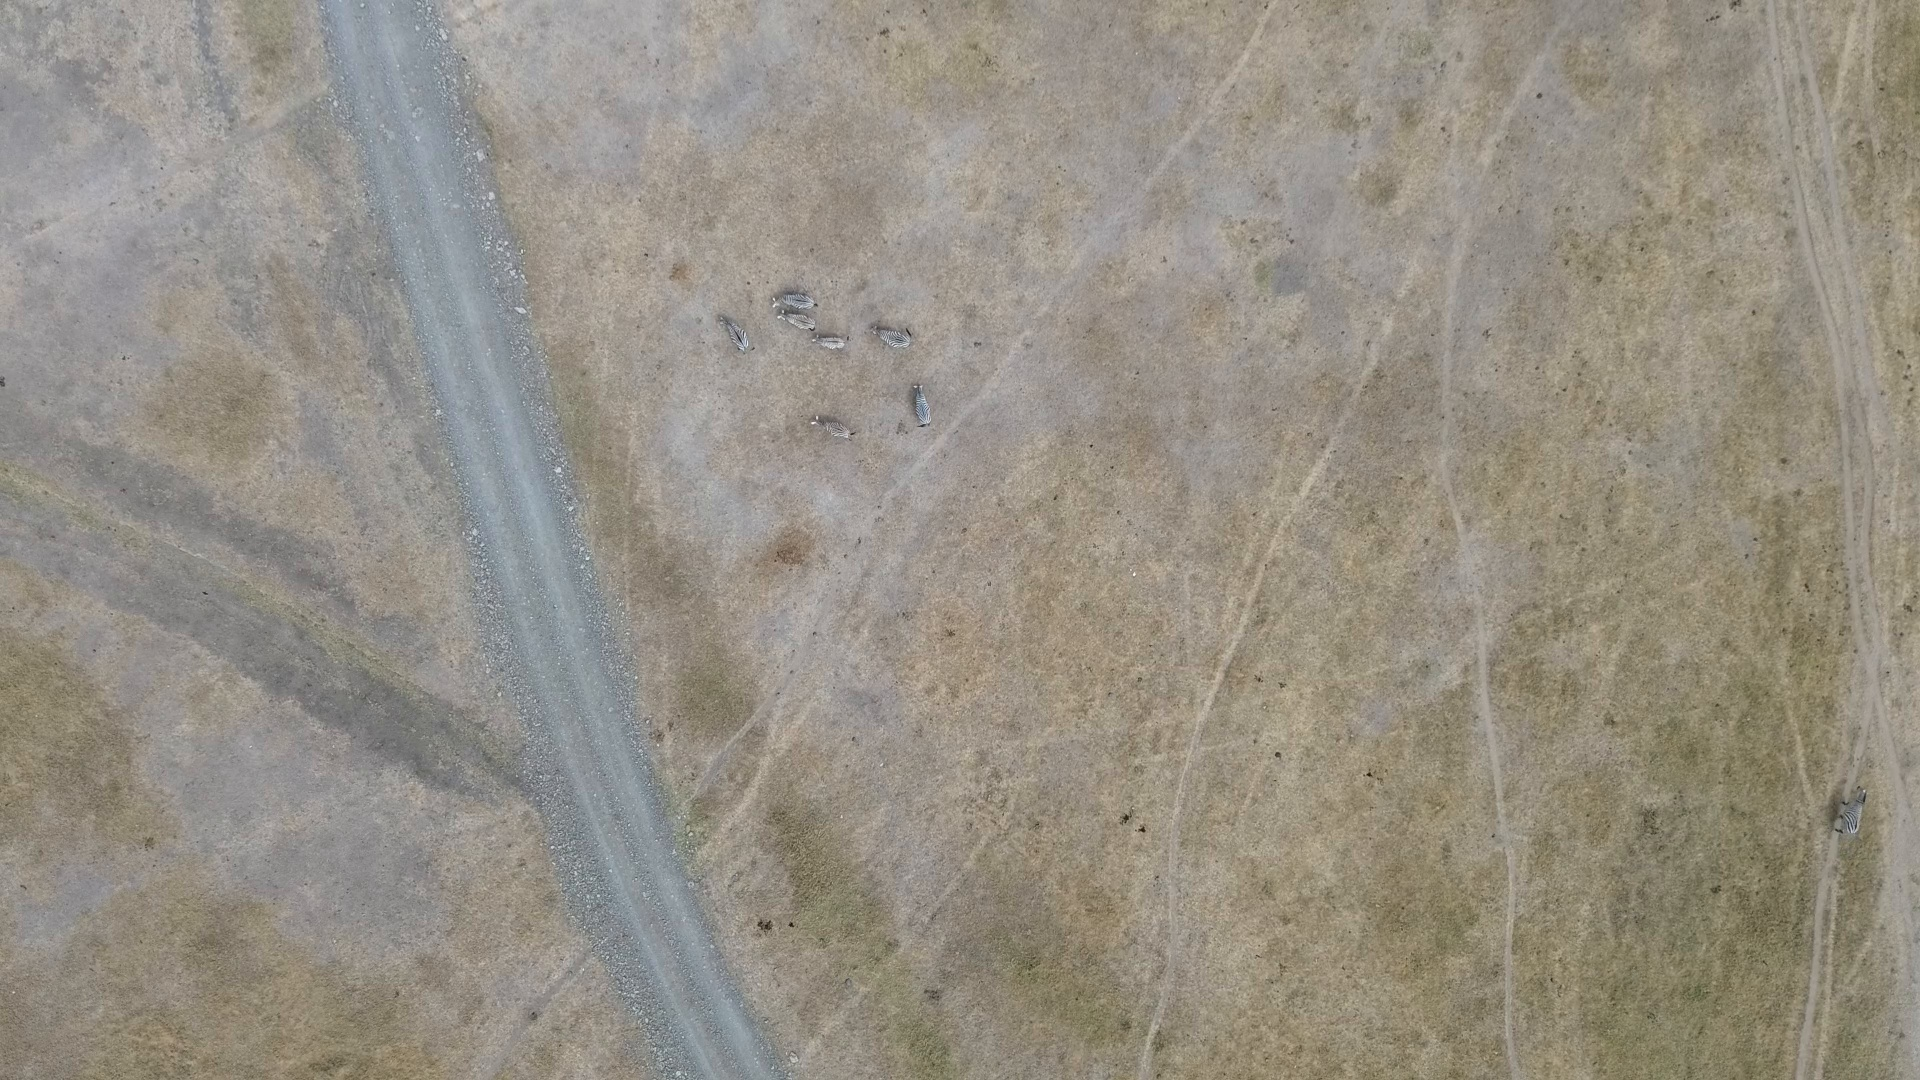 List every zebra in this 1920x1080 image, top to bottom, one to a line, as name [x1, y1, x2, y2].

zebra [772, 293, 815, 310]
zebra [777, 310, 815, 329]
zebra [720, 318, 750, 350]
zebra [871, 326, 909, 350]
zebra [810, 331, 853, 350]
zebra [913, 384, 931, 424]
zebra [811, 415, 850, 438]
zebra [1844, 794, 1868, 837]